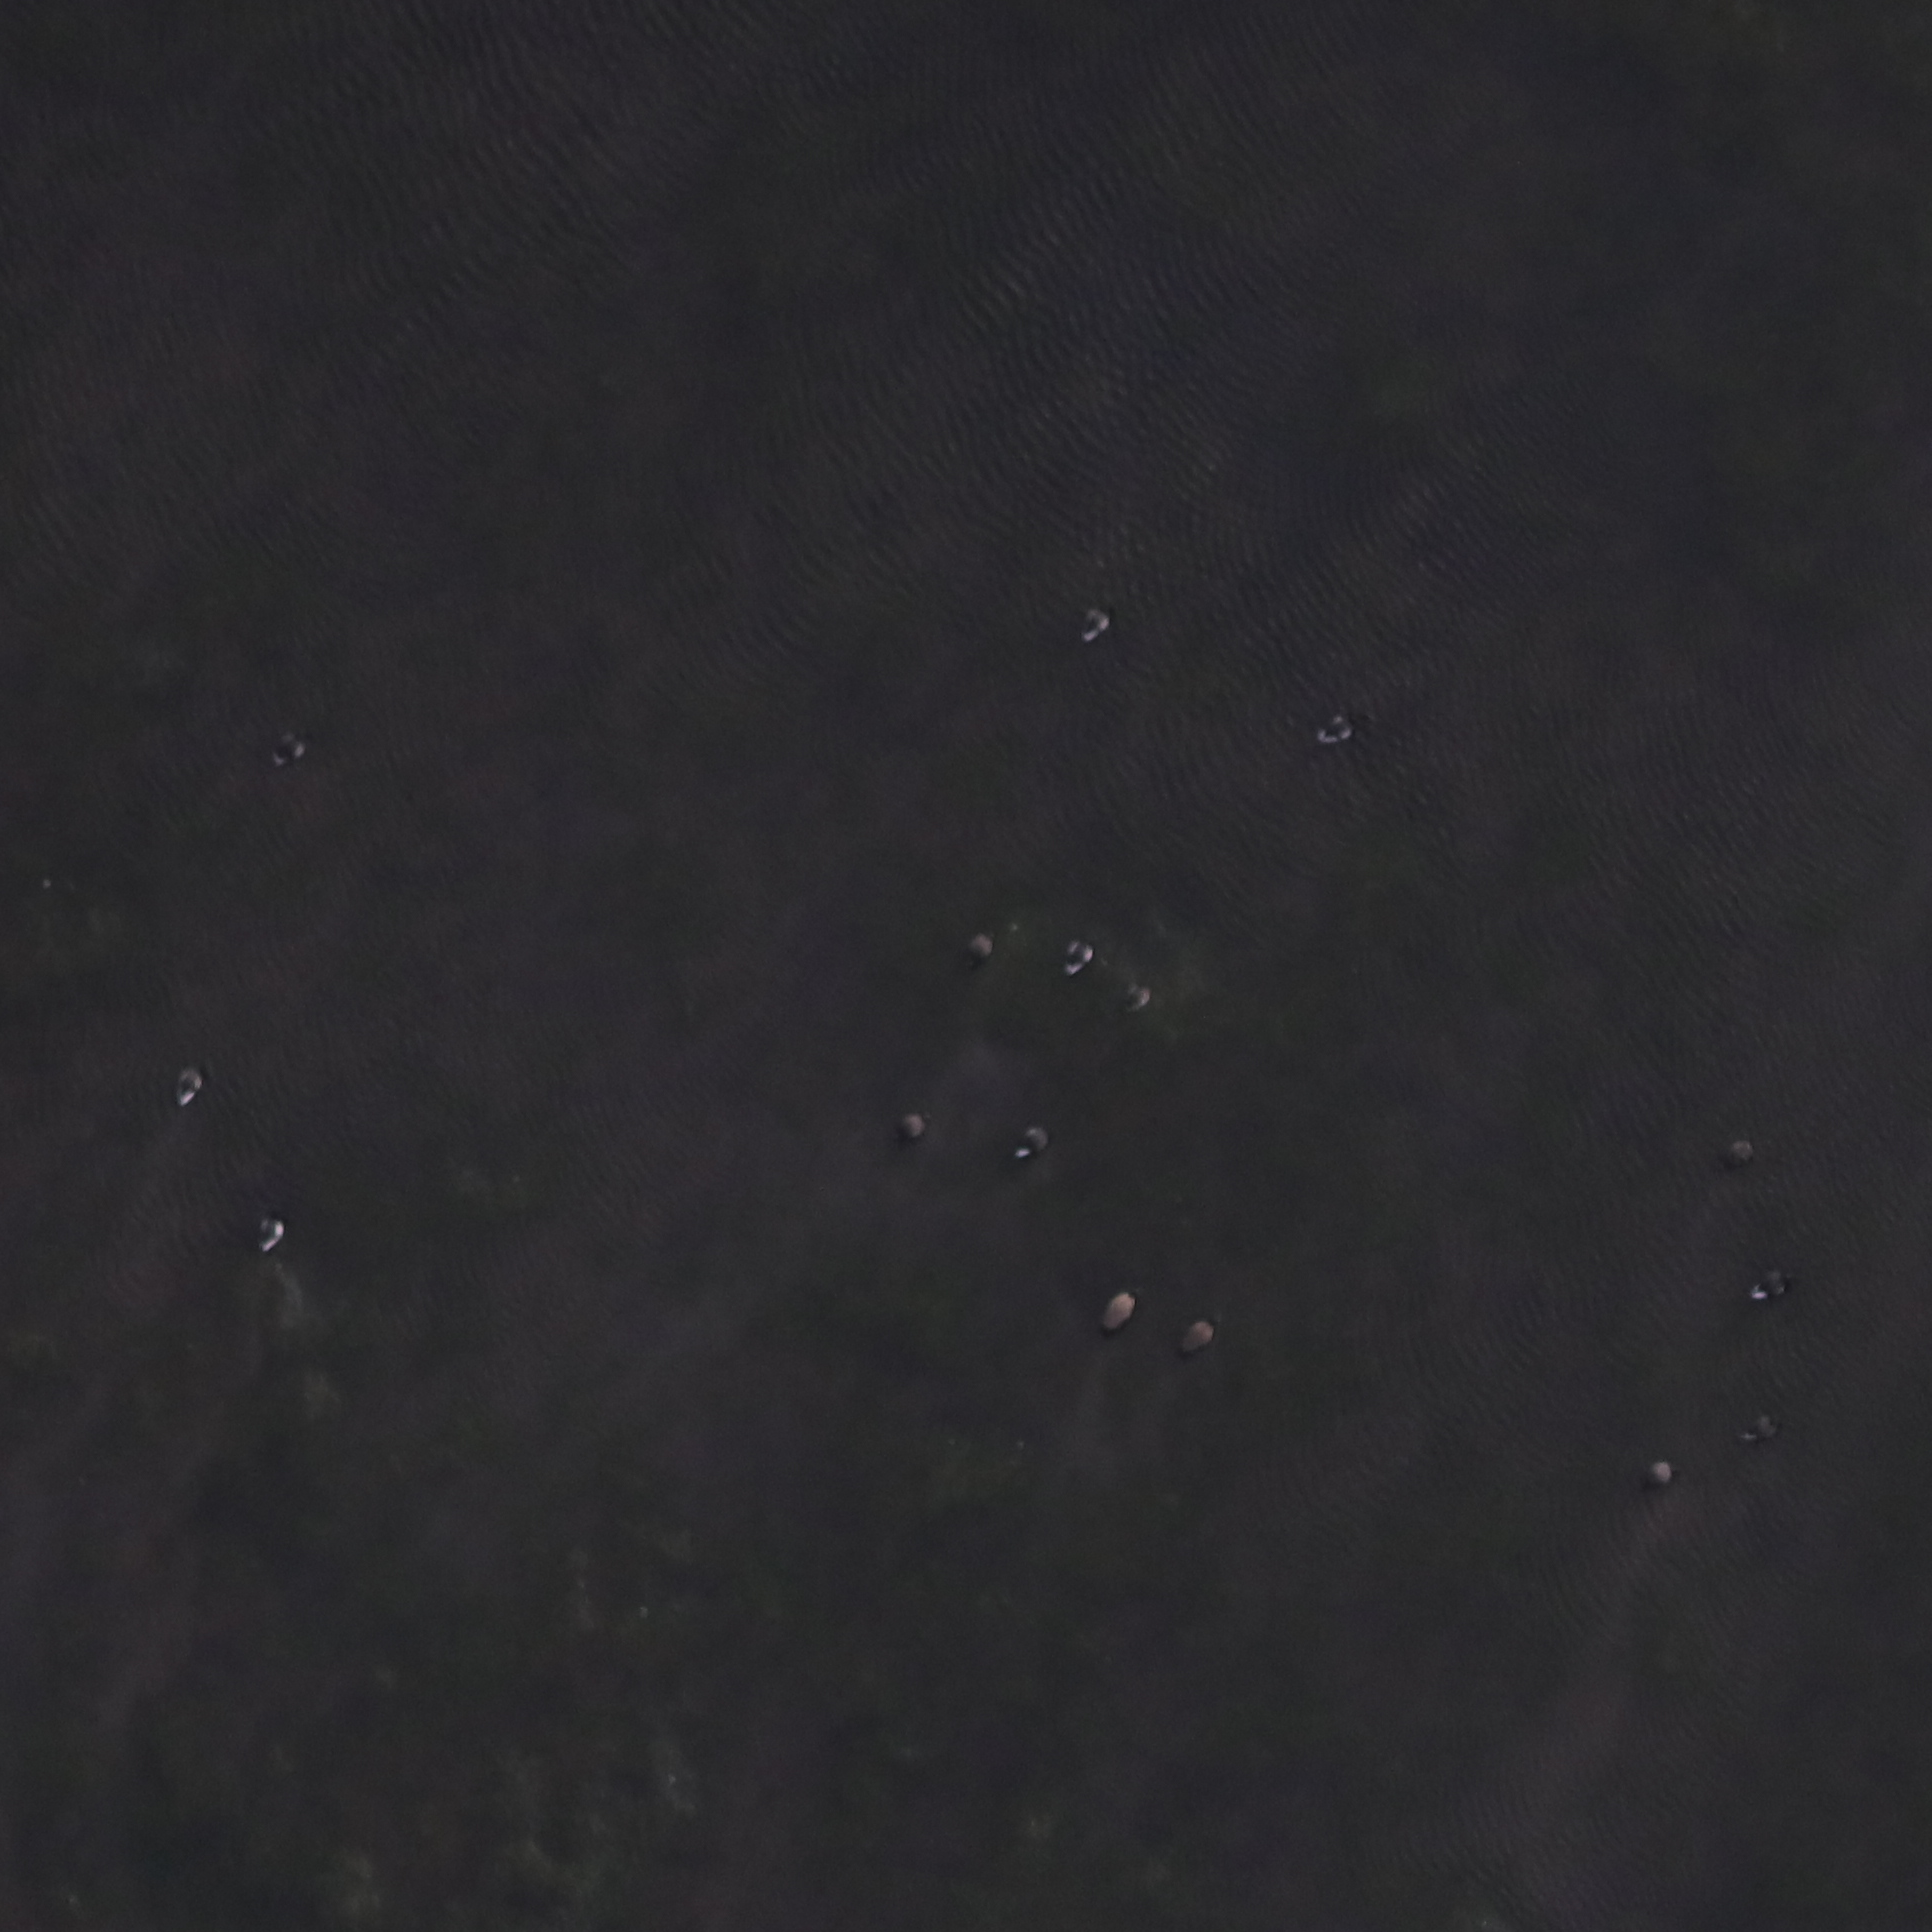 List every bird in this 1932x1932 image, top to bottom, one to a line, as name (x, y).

brant (1096, 624)
brant (1338, 729)
brant (291, 747)
brant (987, 945)
brant (1070, 954)
brant (1135, 1002)
brant (190, 1085)
brant (910, 1123)
brant (1031, 1137)
brant (1741, 1150)
brant (272, 1232)
brant (1769, 1284)
Canada goose (1122, 1312)
Canada goose (1201, 1331)
brant (1754, 1429)
brant (1659, 1471)